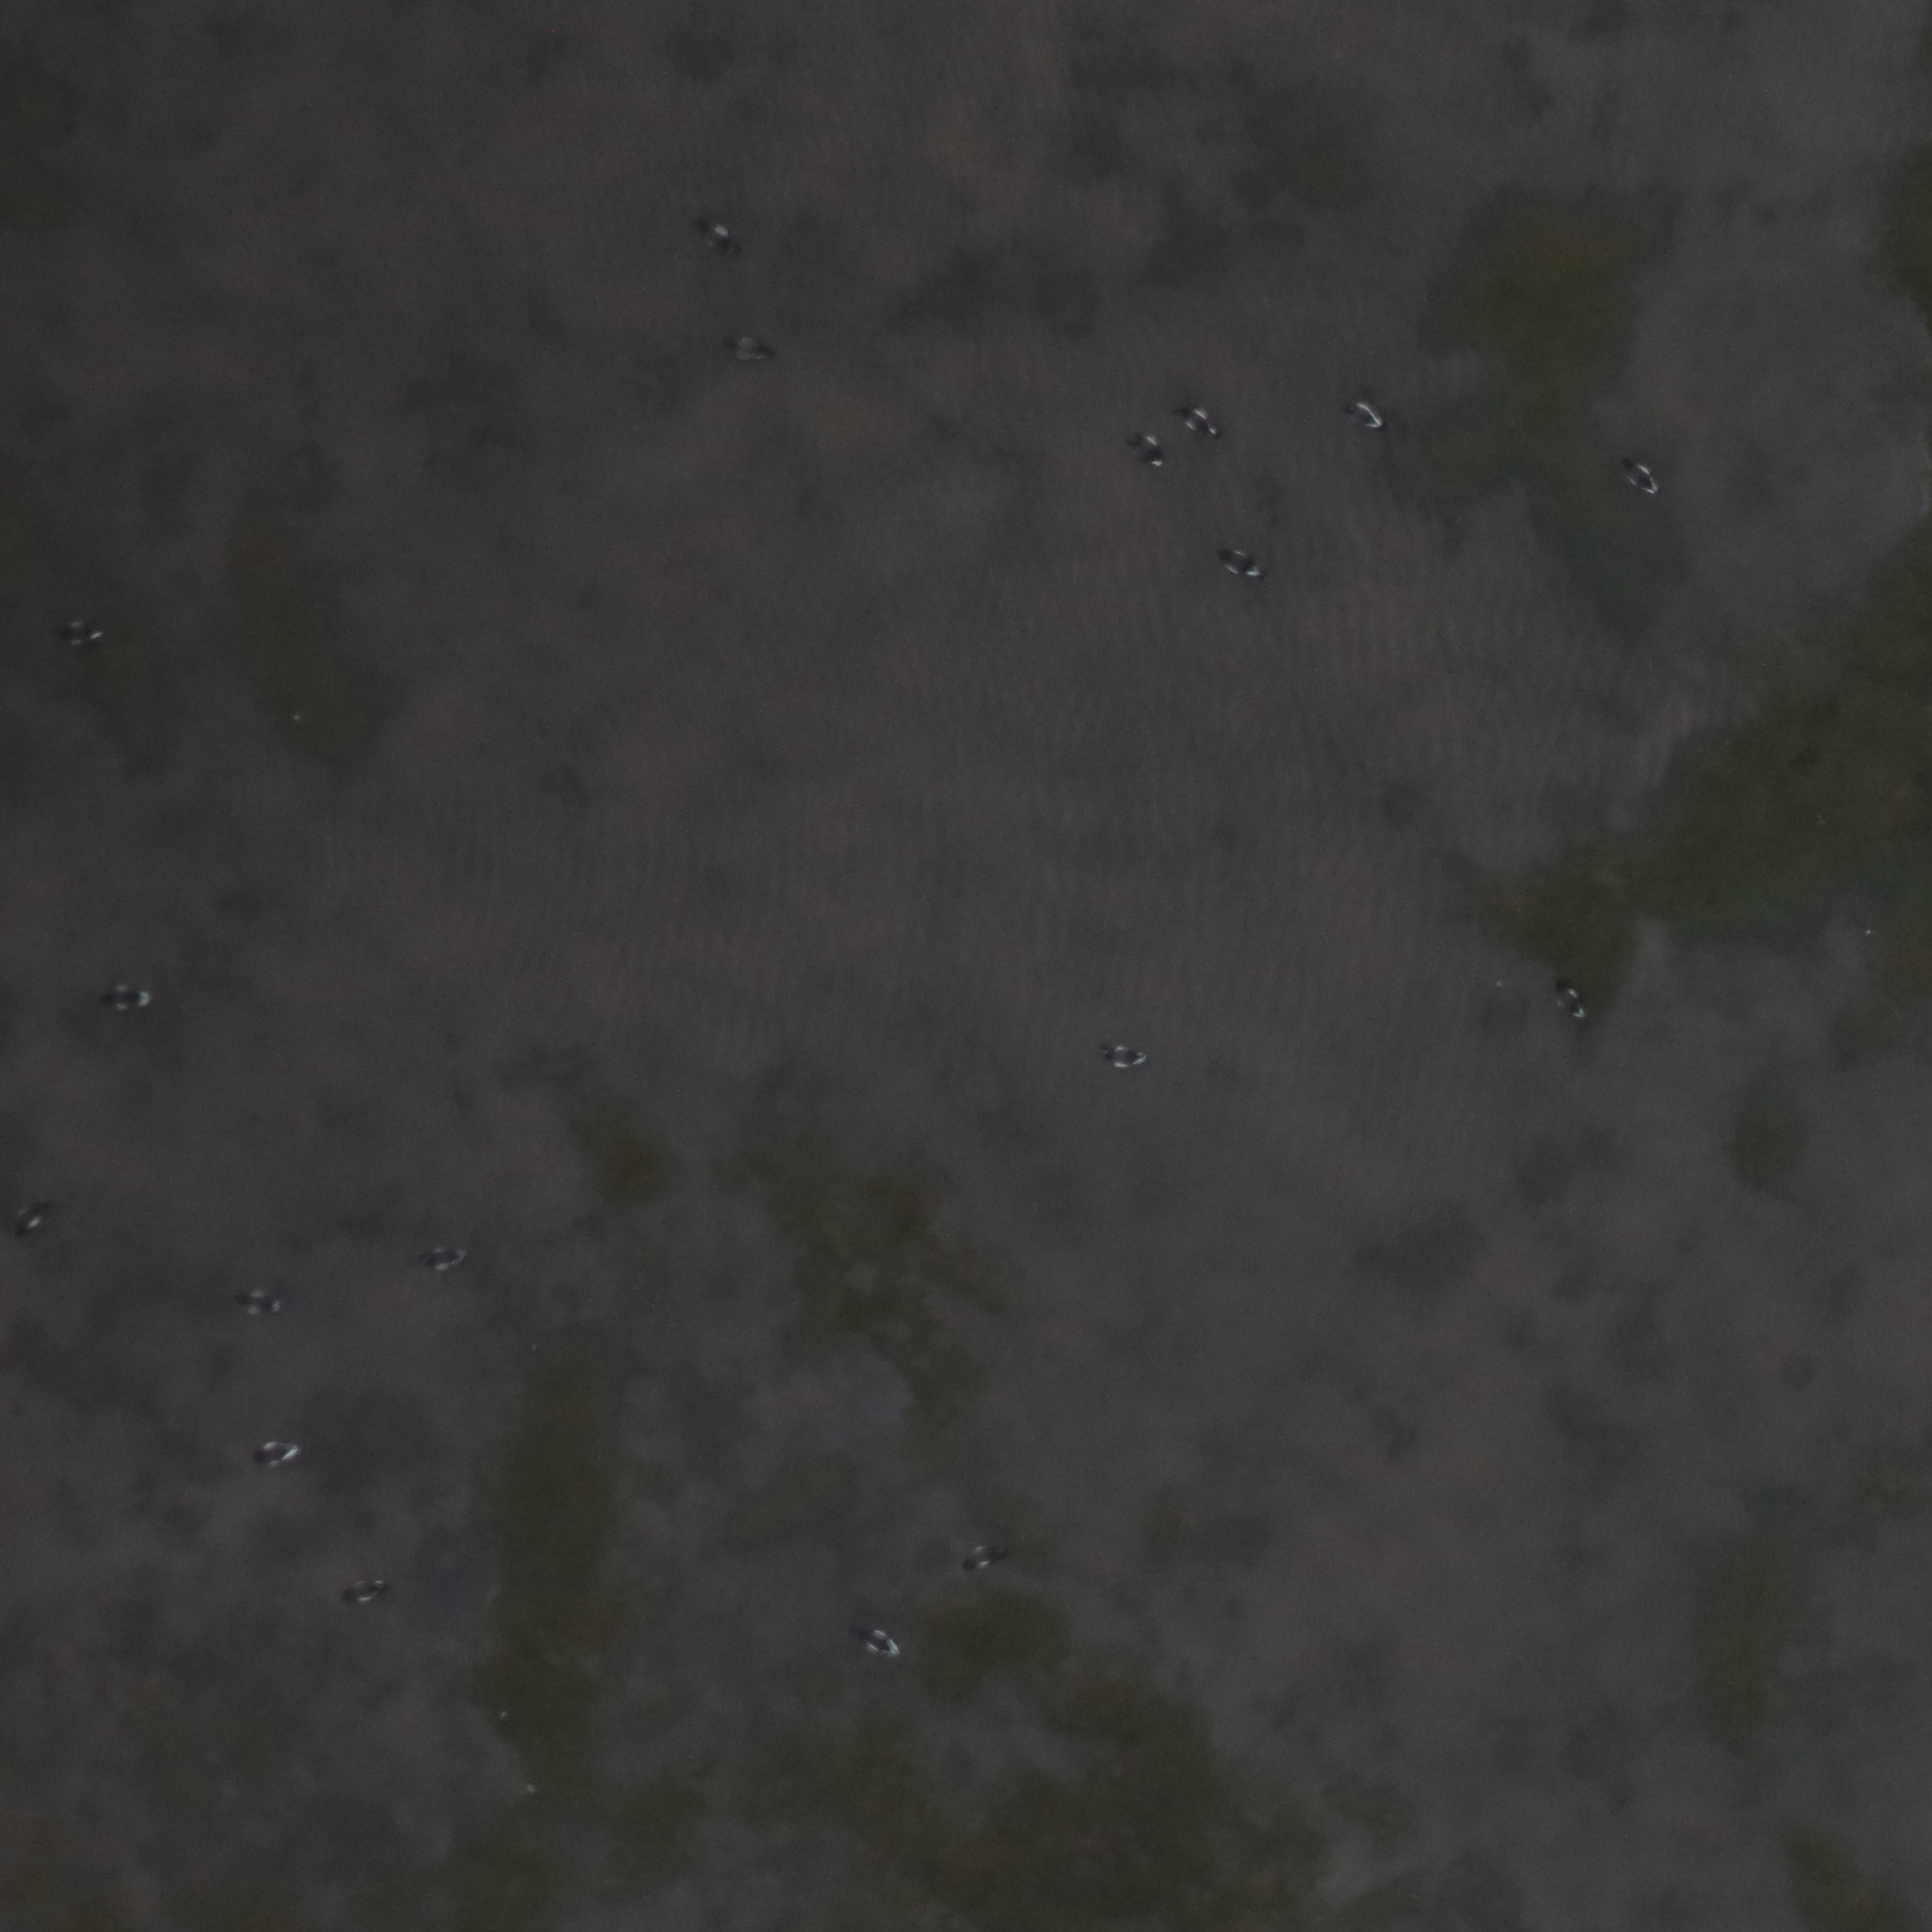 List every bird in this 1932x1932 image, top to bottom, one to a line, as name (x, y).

brant (716, 250)
brant (755, 344)
brant (1374, 410)
brant (1199, 421)
brant (1149, 458)
brant (1639, 478)
brant (1245, 564)
brant (75, 626)
brant (127, 998)
brant (1584, 1002)
brant (1128, 1058)
brant (25, 1216)
brant (452, 1259)
brant (246, 1304)
brant (277, 1454)
brant (989, 1559)
brant (366, 1592)
brant (873, 1650)